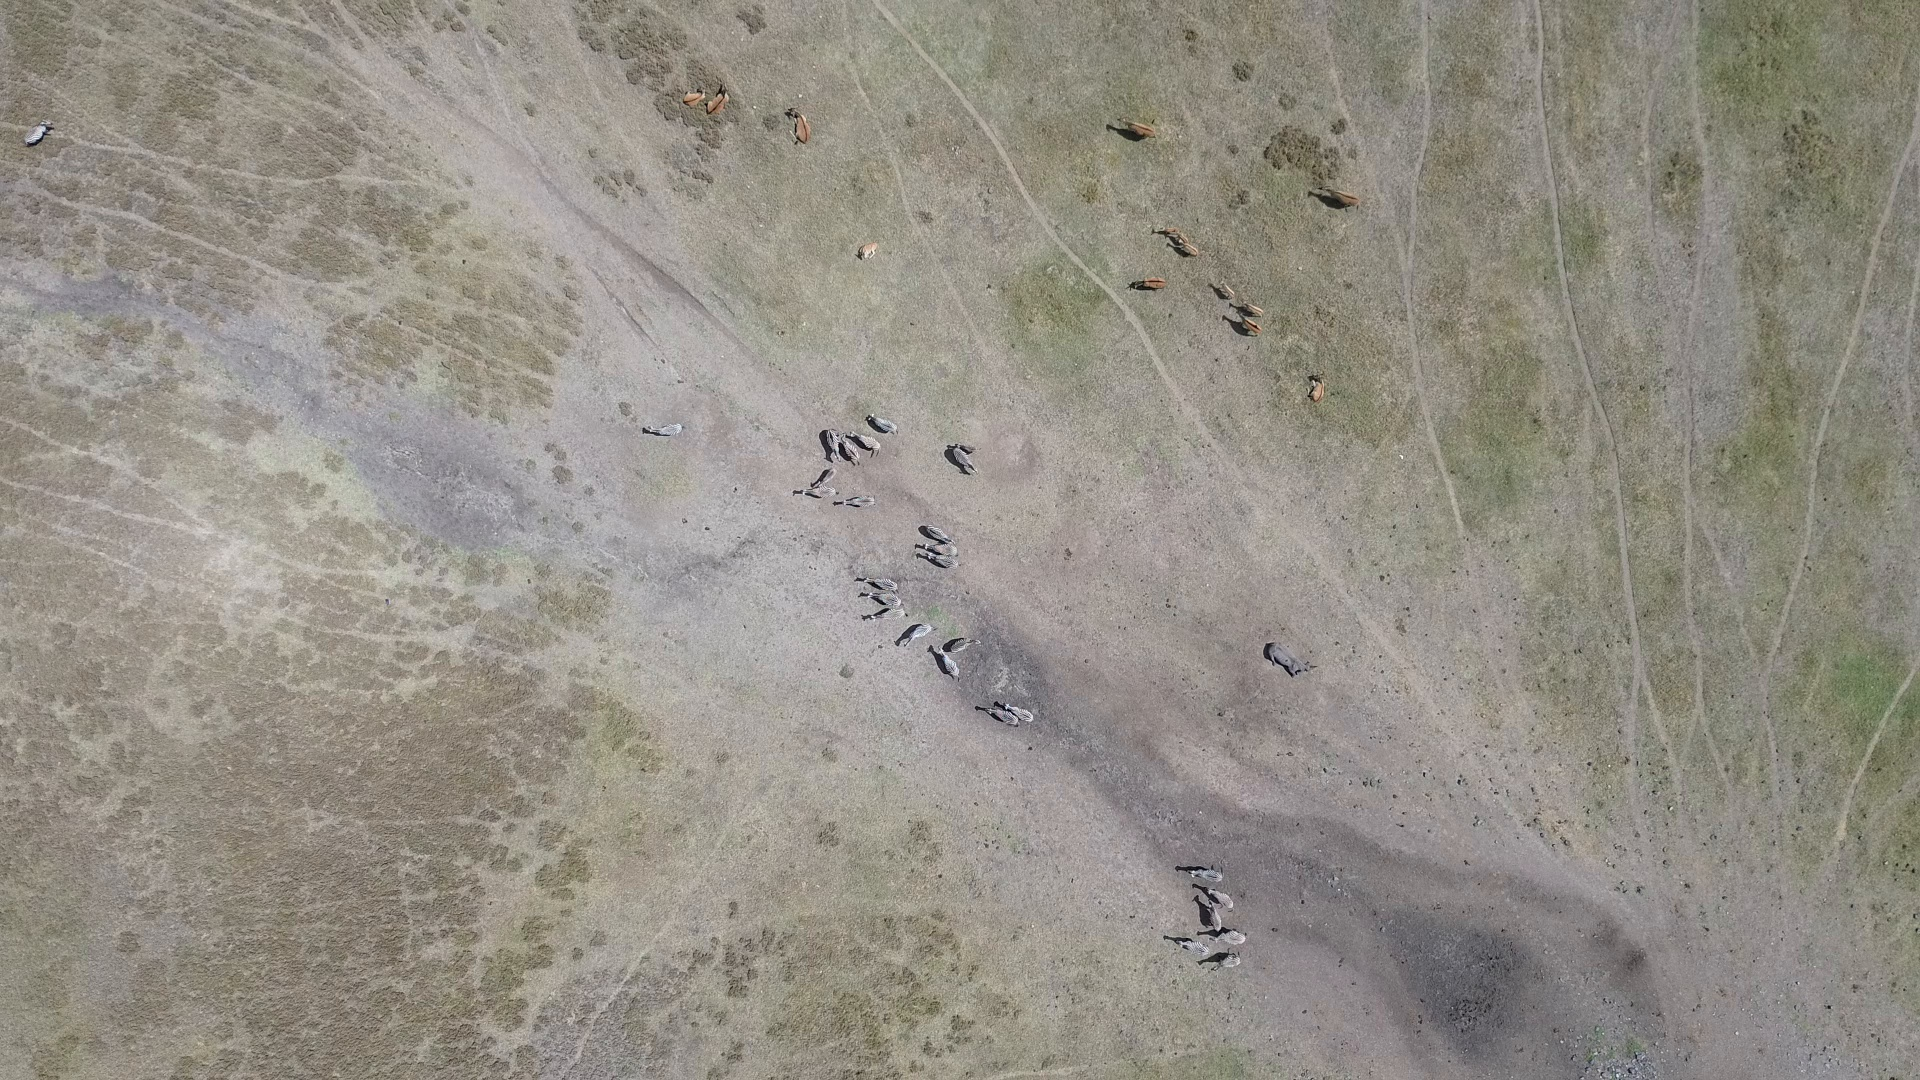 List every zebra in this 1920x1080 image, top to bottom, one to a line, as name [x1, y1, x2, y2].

zebra [26, 122, 50, 145]
zebra [1110, 124, 1147, 141]
zebra [869, 416, 896, 435]
zebra [650, 421, 687, 438]
zebra [825, 430, 844, 456]
zebra [847, 431, 876, 452]
zebra [838, 436, 863, 462]
zebra [957, 442, 981, 454]
zebra [954, 450, 979, 476]
zebra [814, 471, 835, 494]
zebra [798, 483, 828, 496]
zebra [836, 497, 874, 508]
zebra [922, 524, 949, 543]
zebra [926, 542, 958, 555]
zebra [929, 552, 957, 569]
zebra [869, 577, 893, 593]
zebra [867, 590, 903, 608]
zebra [869, 607, 906, 622]
zebra [904, 624, 932, 648]
zebra [951, 637, 984, 653]
zebra [937, 648, 960, 677]
zebra [1006, 701, 1035, 722]
zebra [990, 708, 1019, 726]
zebra [1181, 866, 1217, 878]
zebra [1208, 887, 1235, 909]
zebra [1206, 899, 1219, 933]
zebra [1216, 931, 1244, 946]
zebra [1168, 936, 1214, 953]
zebra [1215, 951, 1237, 968]